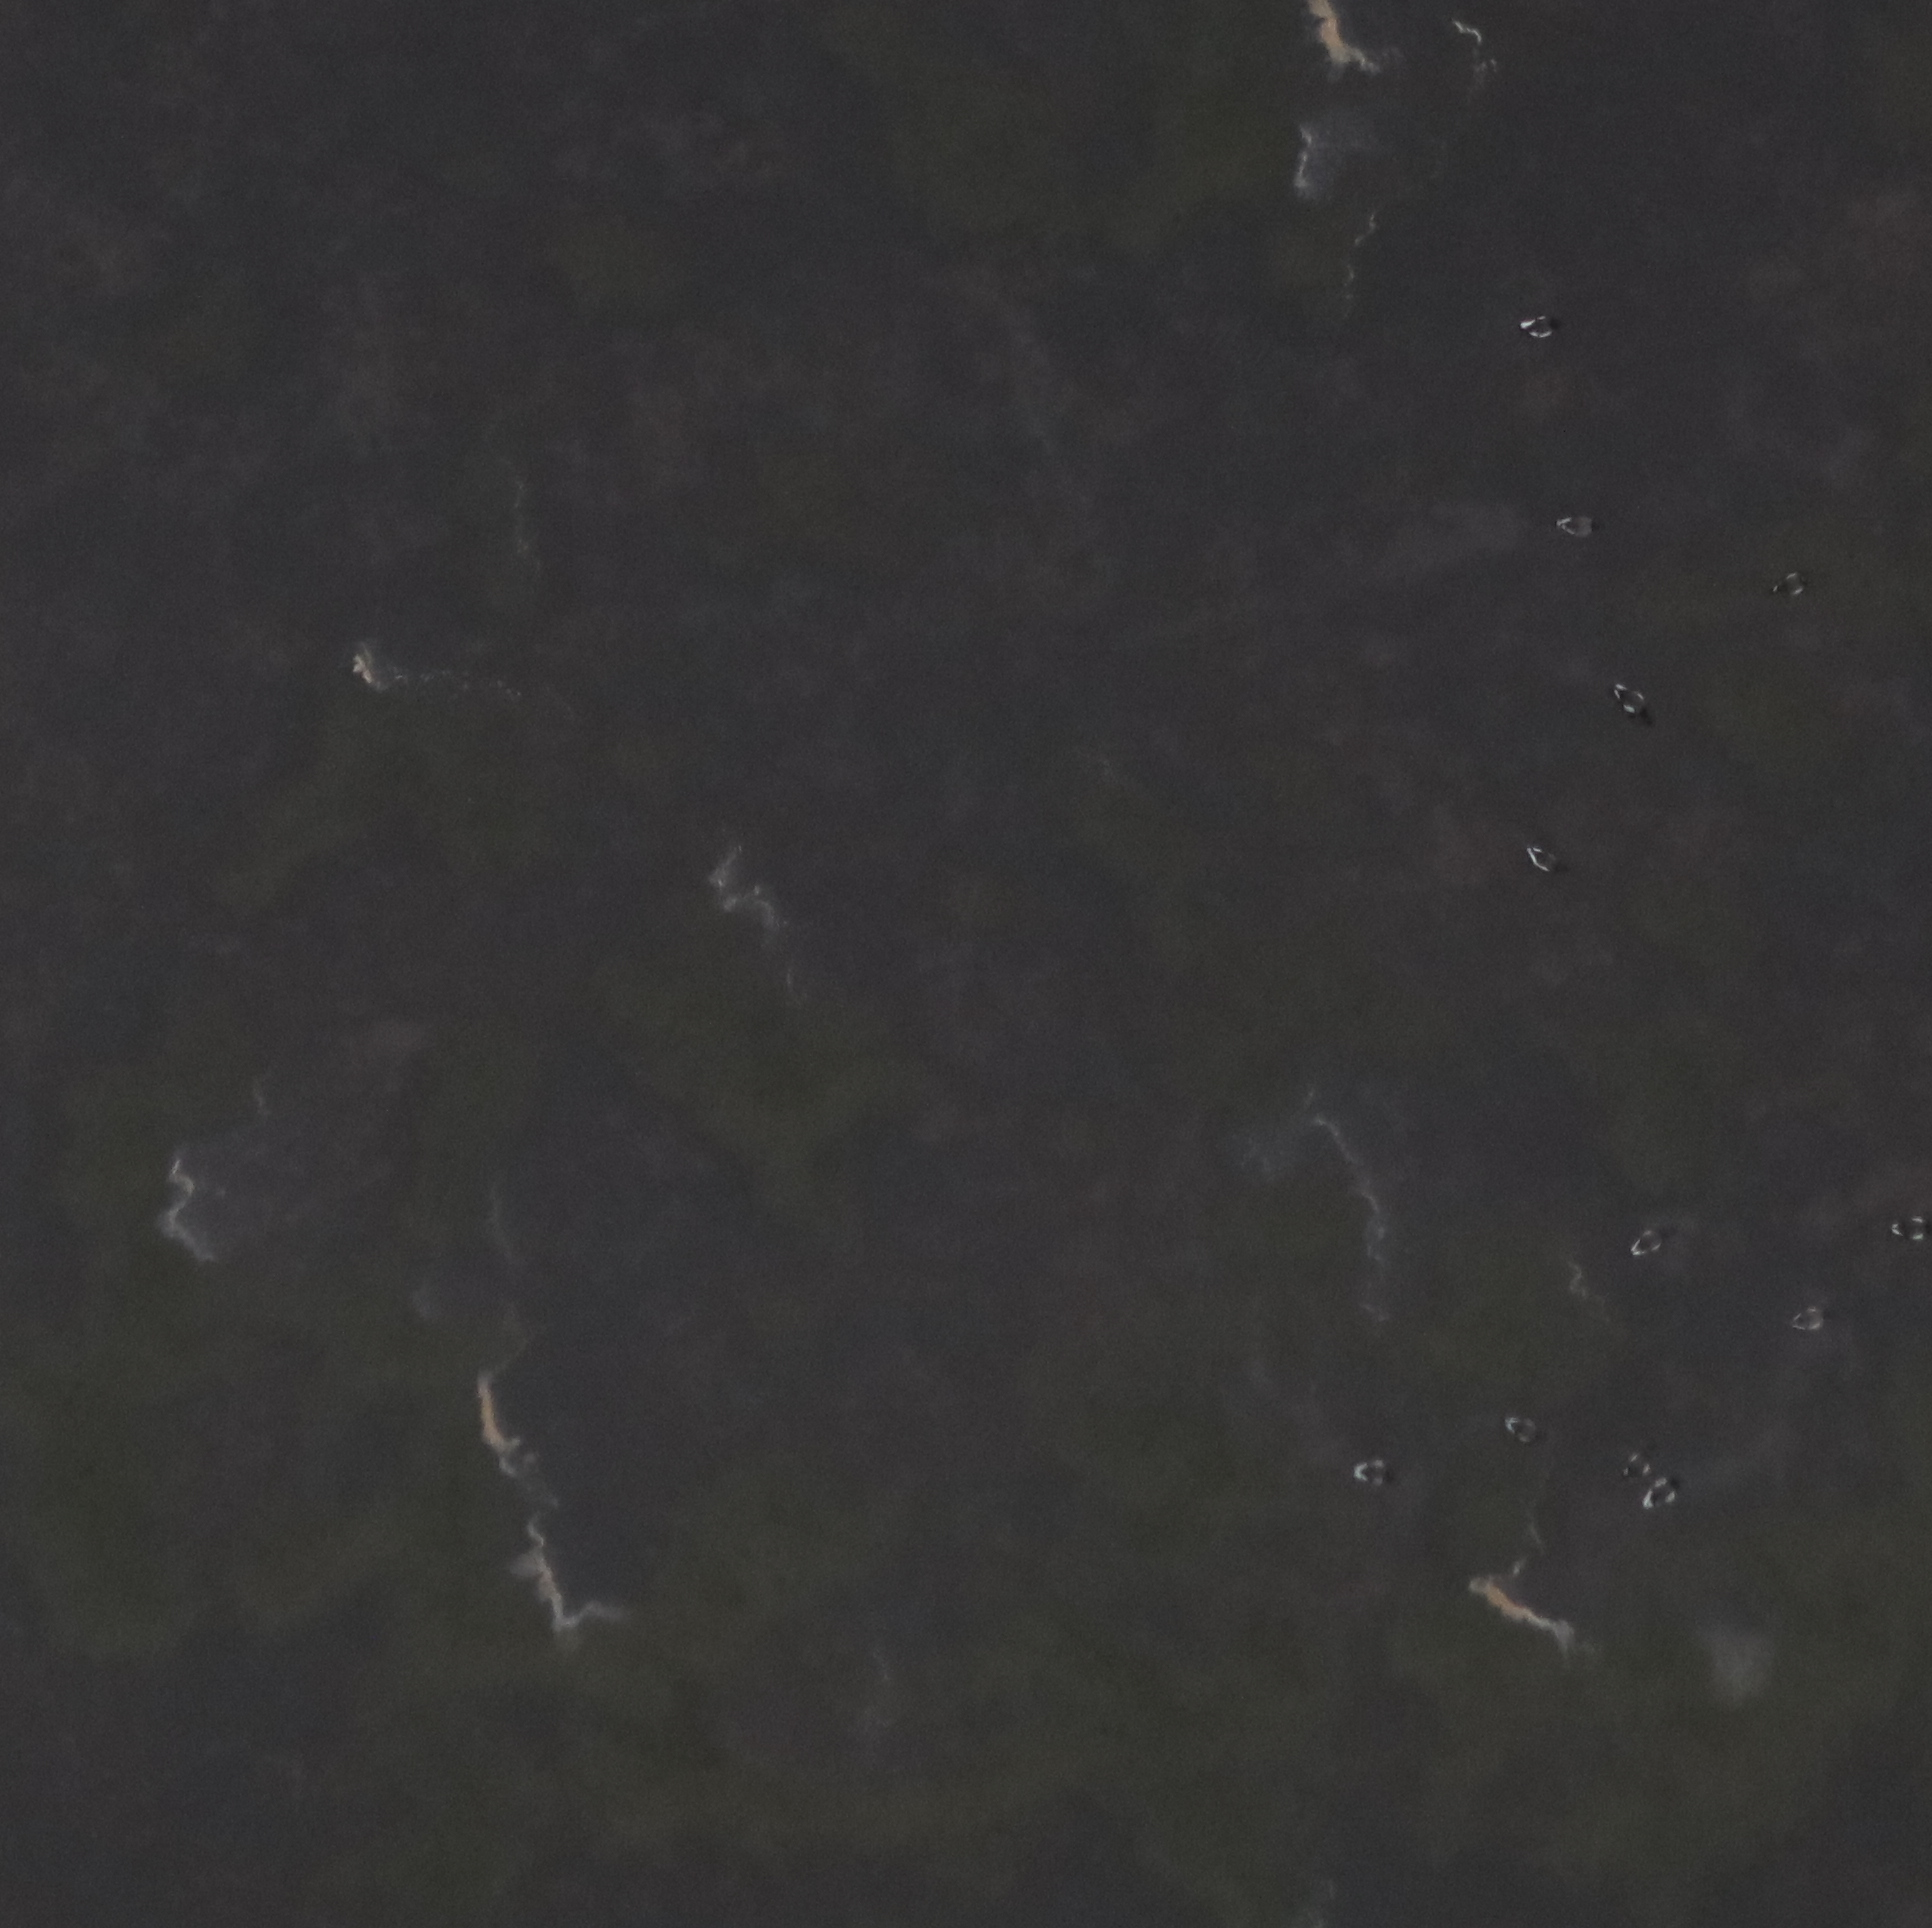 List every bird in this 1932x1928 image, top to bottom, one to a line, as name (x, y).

brant (1542, 328)
brant (1578, 526)
brant (1792, 583)
brant (1633, 701)
brant (1545, 858)
brant (1913, 1228)
brant (1649, 1242)
brant (1812, 1317)
brant (1522, 1433)
brant (1639, 1465)
brant (1374, 1472)
brant (1661, 1492)